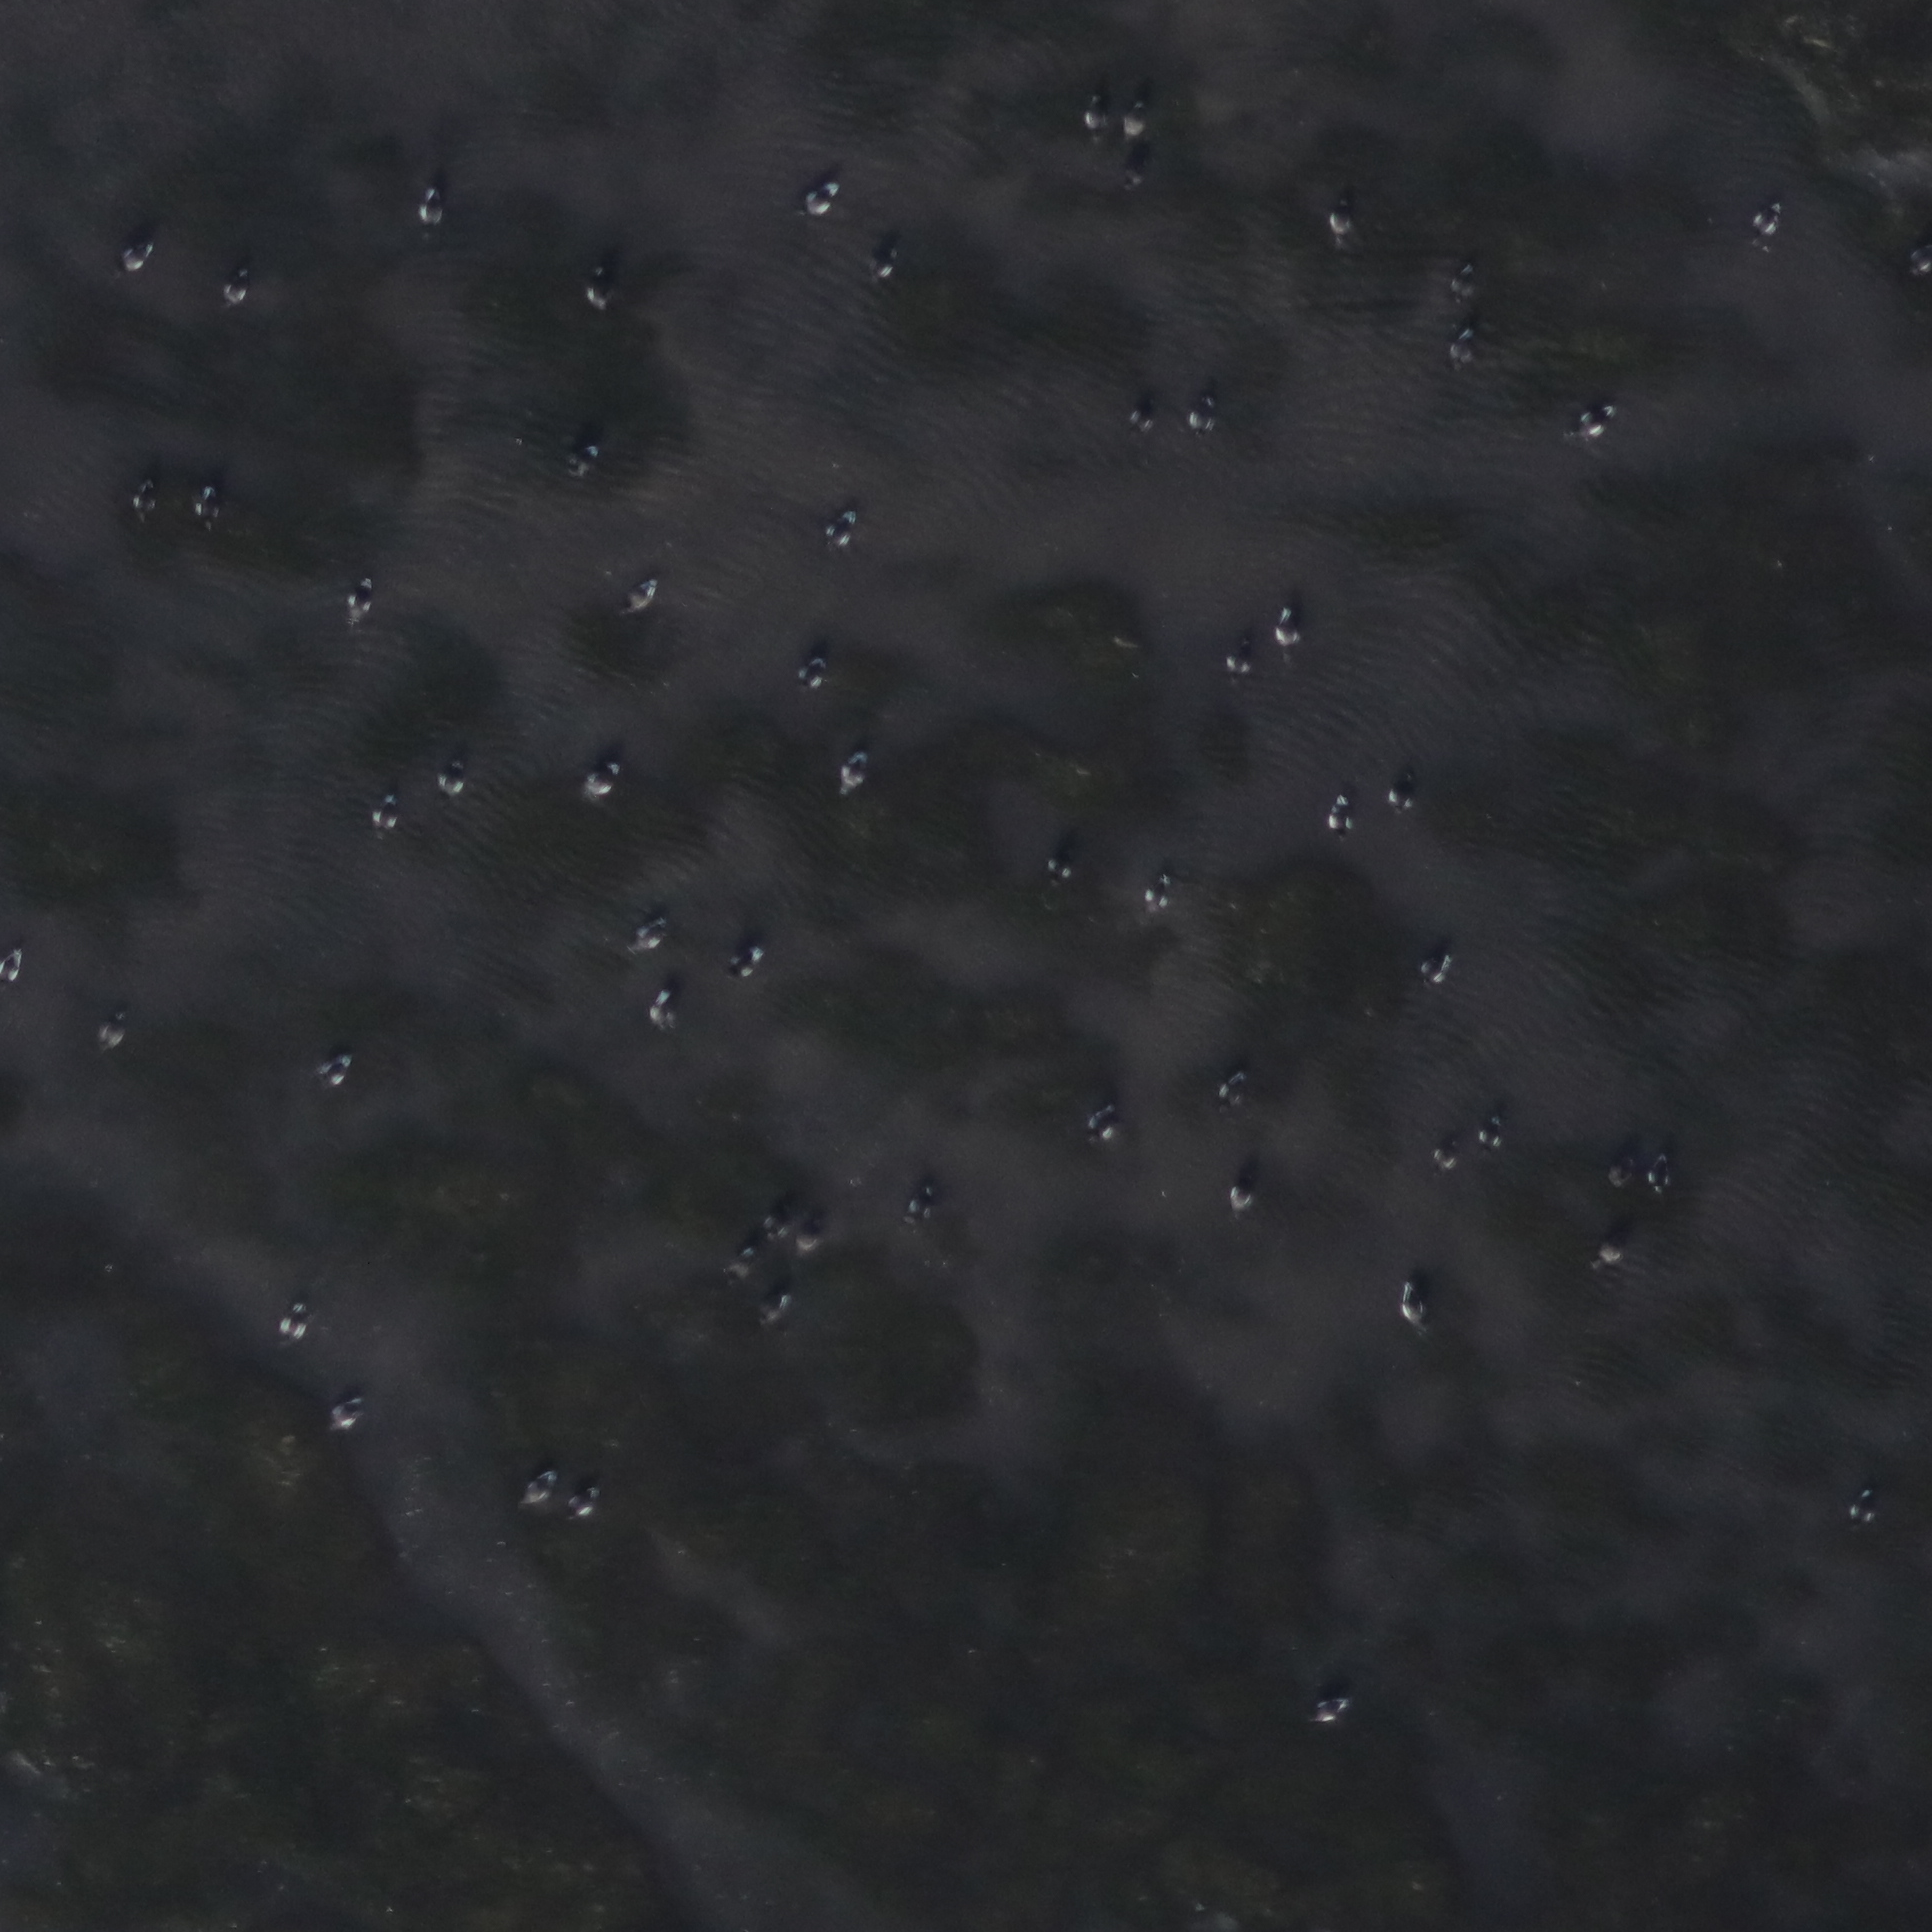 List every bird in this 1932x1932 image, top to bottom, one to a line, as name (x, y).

brant (1136, 108)
brant (1099, 113)
brant (1133, 183)
brant (819, 200)
brant (433, 209)
brant (1765, 223)
brant (1341, 224)
brant (133, 258)
brant (884, 258)
brant (1925, 258)
brant (1472, 280)
brant (237, 286)
brant (602, 293)
brant (1462, 339)
brant (1200, 415)
brant (1593, 422)
brant (1135, 423)
brant (587, 460)
brant (144, 499)
brant (206, 508)
brant (847, 517)
brant (638, 595)
brant (364, 602)
brant (1285, 633)
brant (1240, 656)
brant (812, 667)
brant (851, 766)
brant (599, 781)
brant (452, 782)
brant (861, 784)
brant (1406, 787)
brant (377, 813)
brant (1339, 817)
brant (1058, 864)
brant (1154, 902)
brant (646, 938)
brant (753, 953)
brant (11, 958)
brant (1431, 972)
brant (664, 1007)
brant (111, 1031)
brant (333, 1073)
brant (1231, 1088)
brant (1103, 1123)
brant (1492, 1132)
brant (1445, 1155)
brant (1621, 1171)
brant (1658, 1177)
brant (1239, 1196)
brant (919, 1205)
brant (780, 1207)
brant (812, 1227)
brant (1611, 1256)
brant (748, 1268)
brant (1412, 1303)
brant (780, 1307)
brant (288, 1333)
brant (344, 1413)
brant (540, 1489)
brant (1866, 1504)
brant (581, 1505)
brant (1331, 1708)